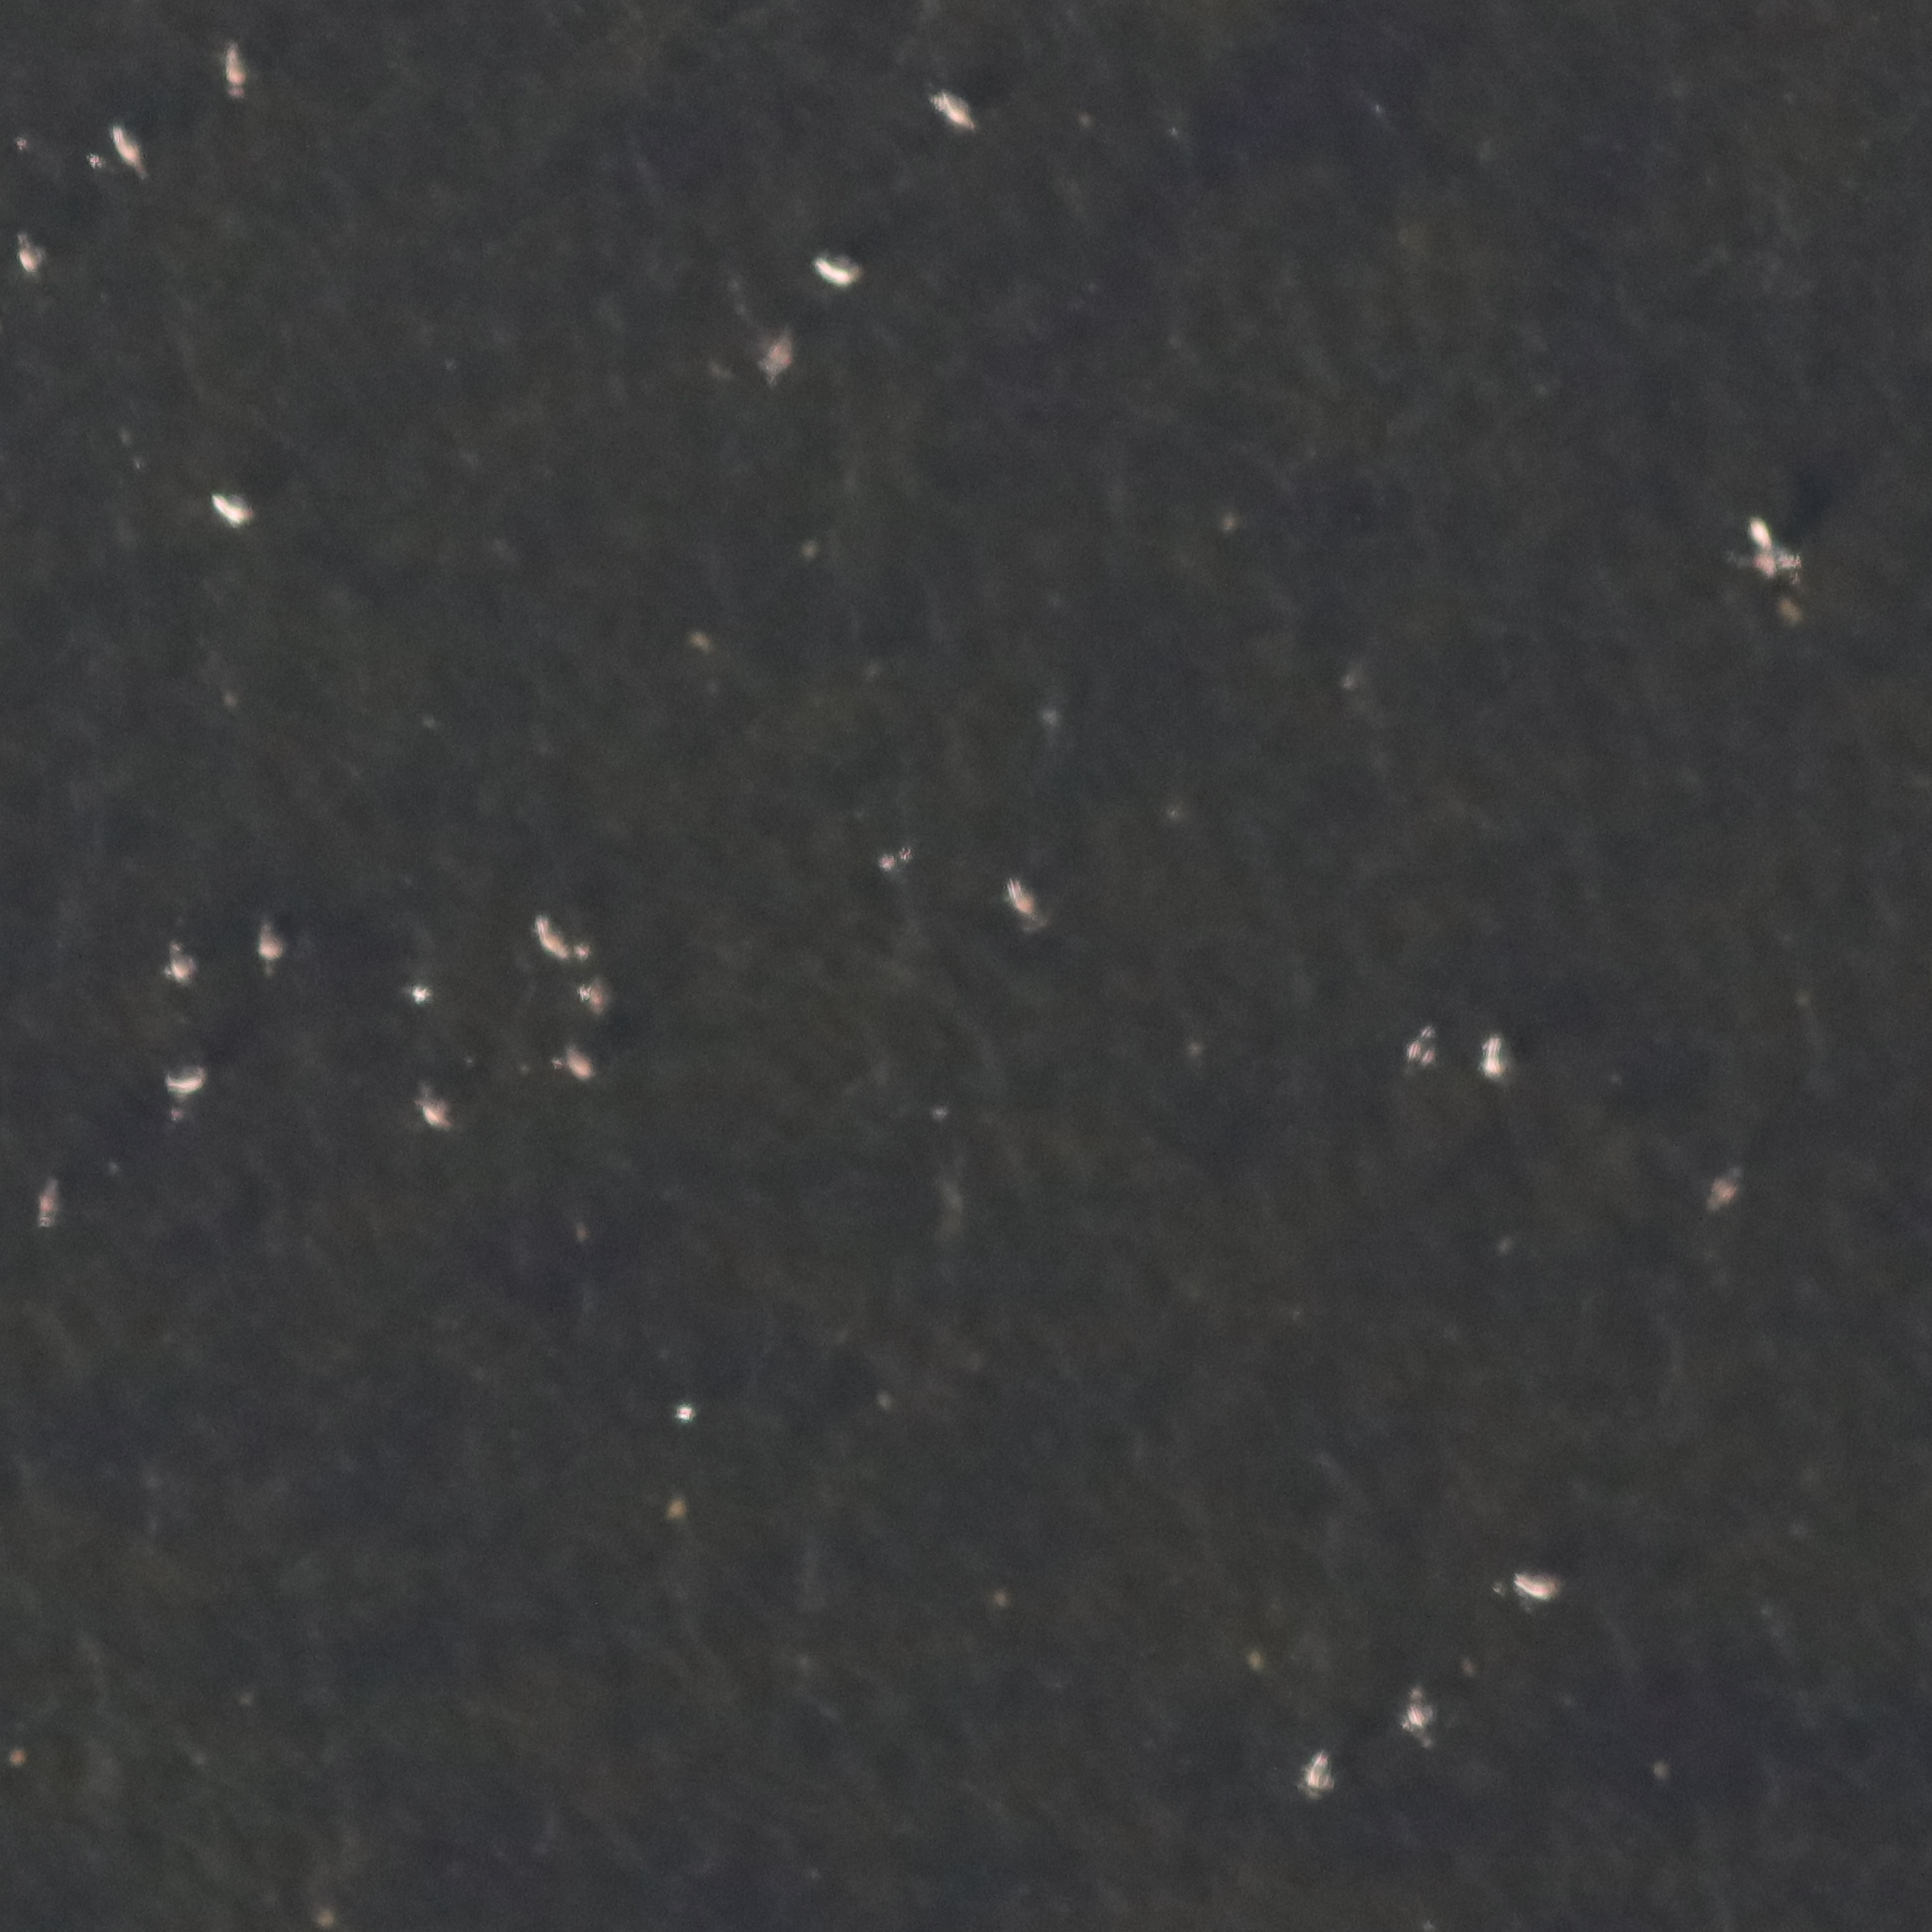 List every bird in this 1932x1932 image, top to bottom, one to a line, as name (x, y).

other bird (235, 68)
other bird (955, 107)
other bird (128, 152)
other bird (33, 257)
other bird (839, 266)
other bird (783, 358)
other bird (233, 508)
other bird (1770, 557)
brant (1021, 901)
other bird (554, 940)
other bird (267, 950)
other bird (178, 967)
other bird (595, 994)
brant (1423, 1054)
other bird (584, 1058)
brant (1493, 1059)
other bird (180, 1080)
other bird (436, 1112)
brant (1722, 1190)
other bird (51, 1203)
brant (1540, 1589)
brant (1420, 1717)
brant (1319, 1775)